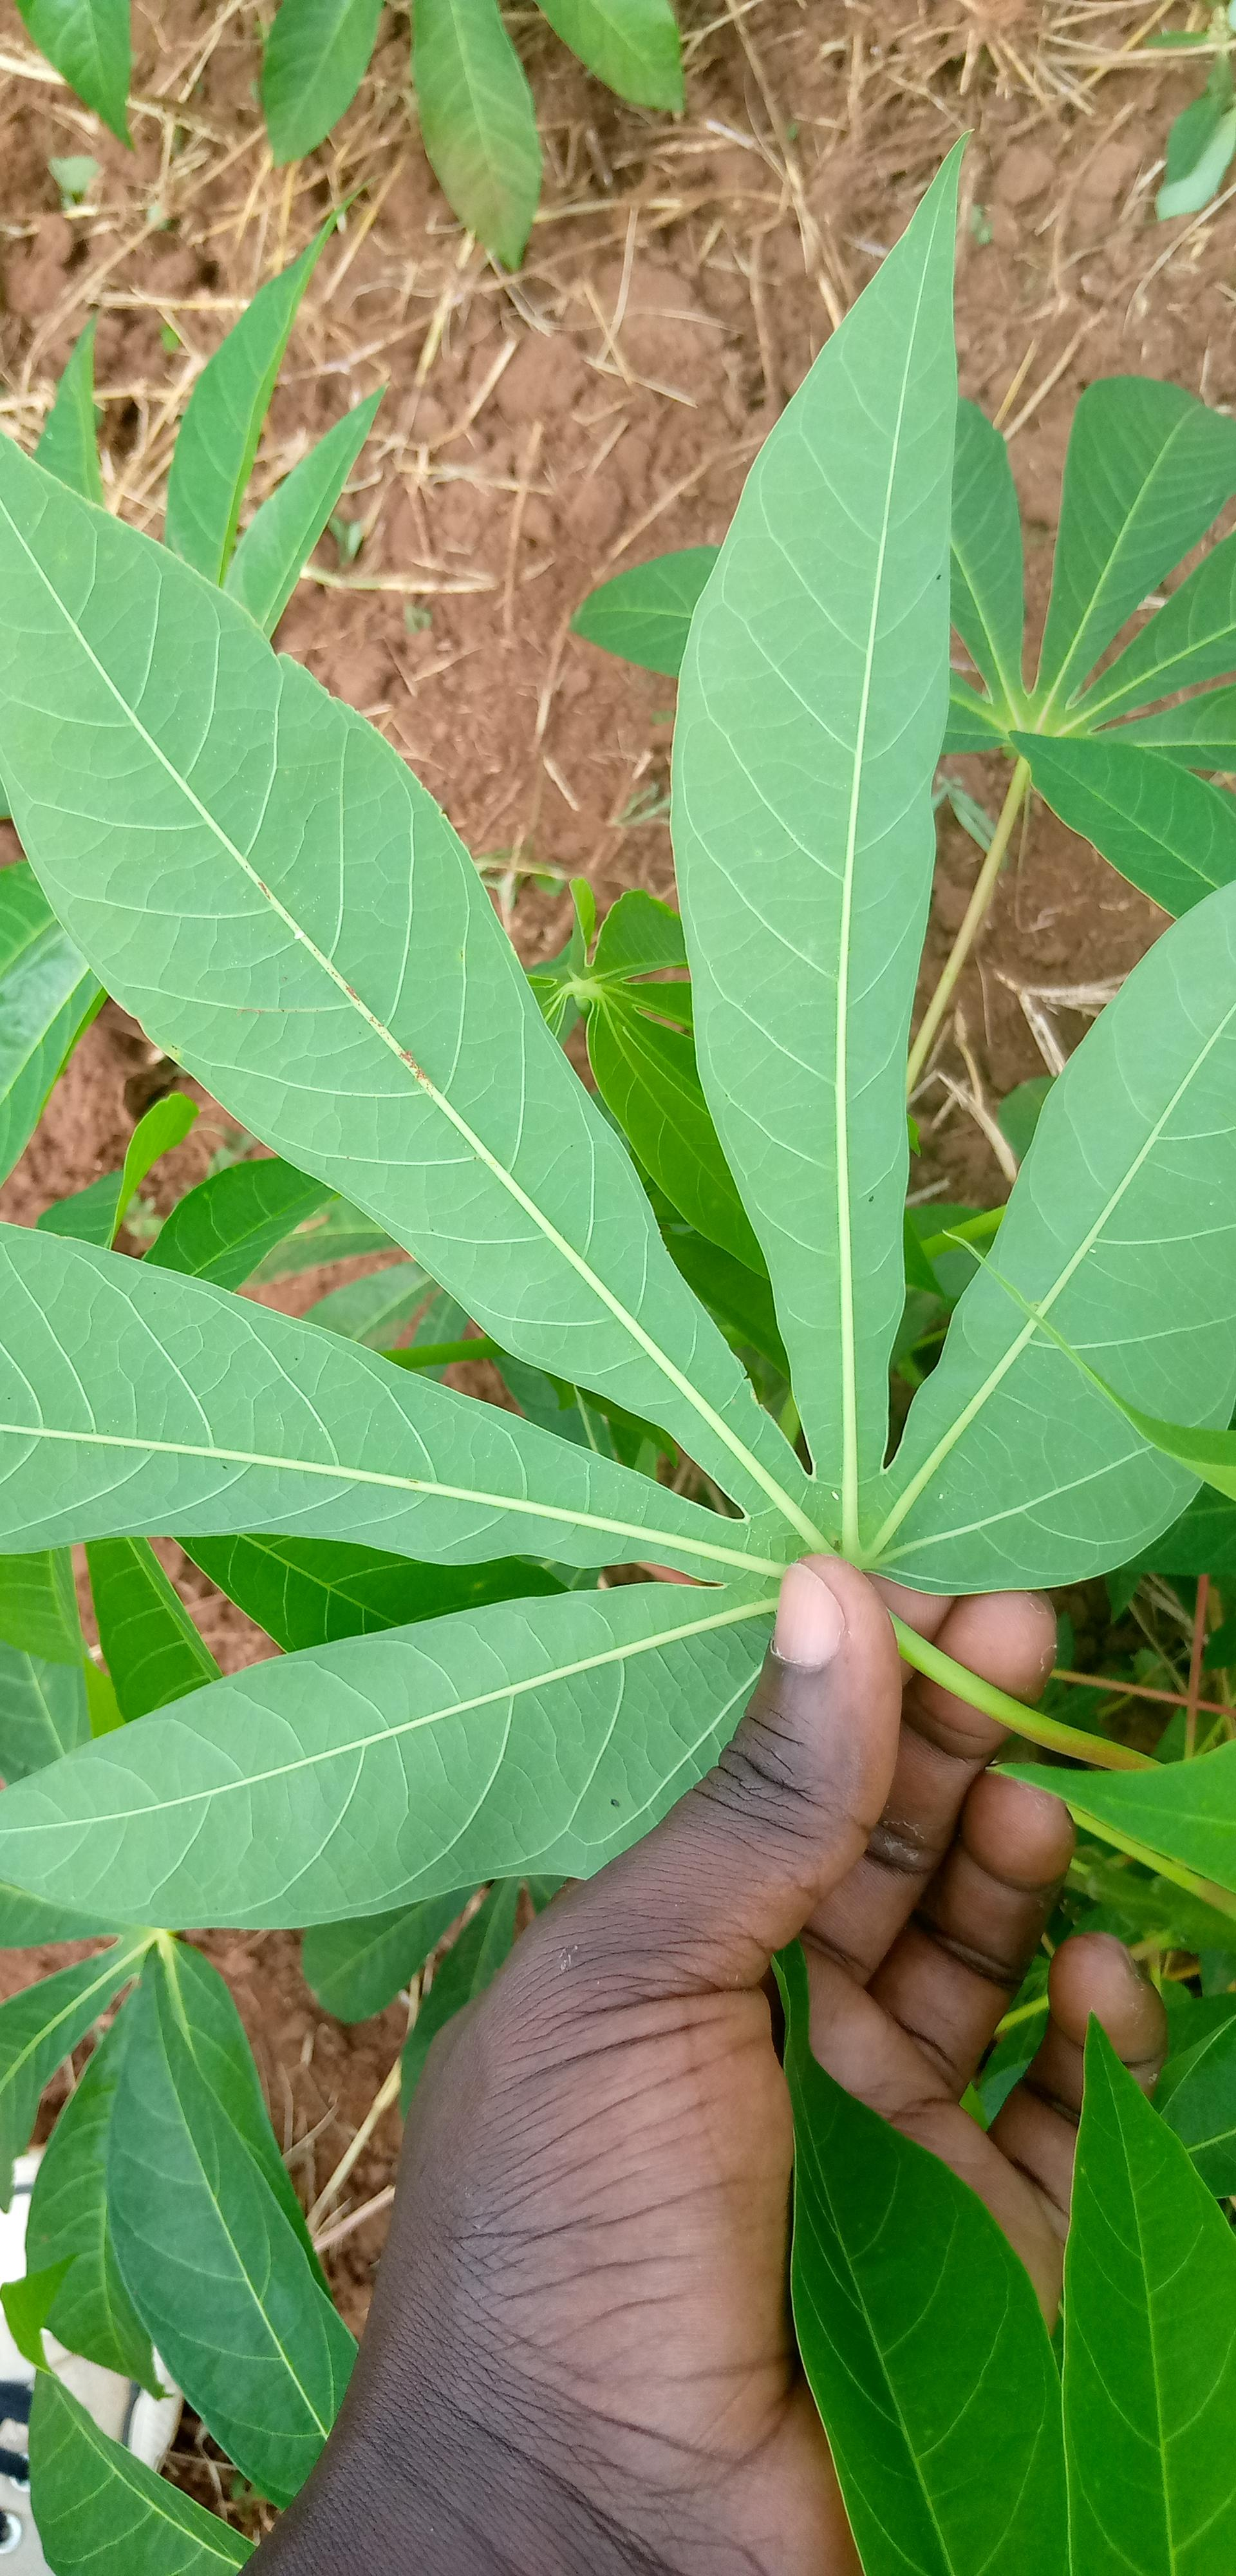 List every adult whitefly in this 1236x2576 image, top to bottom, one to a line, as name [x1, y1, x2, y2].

whitefly [1087, 1247, 1096, 1255]
whitefly [830, 1490, 839, 1501]